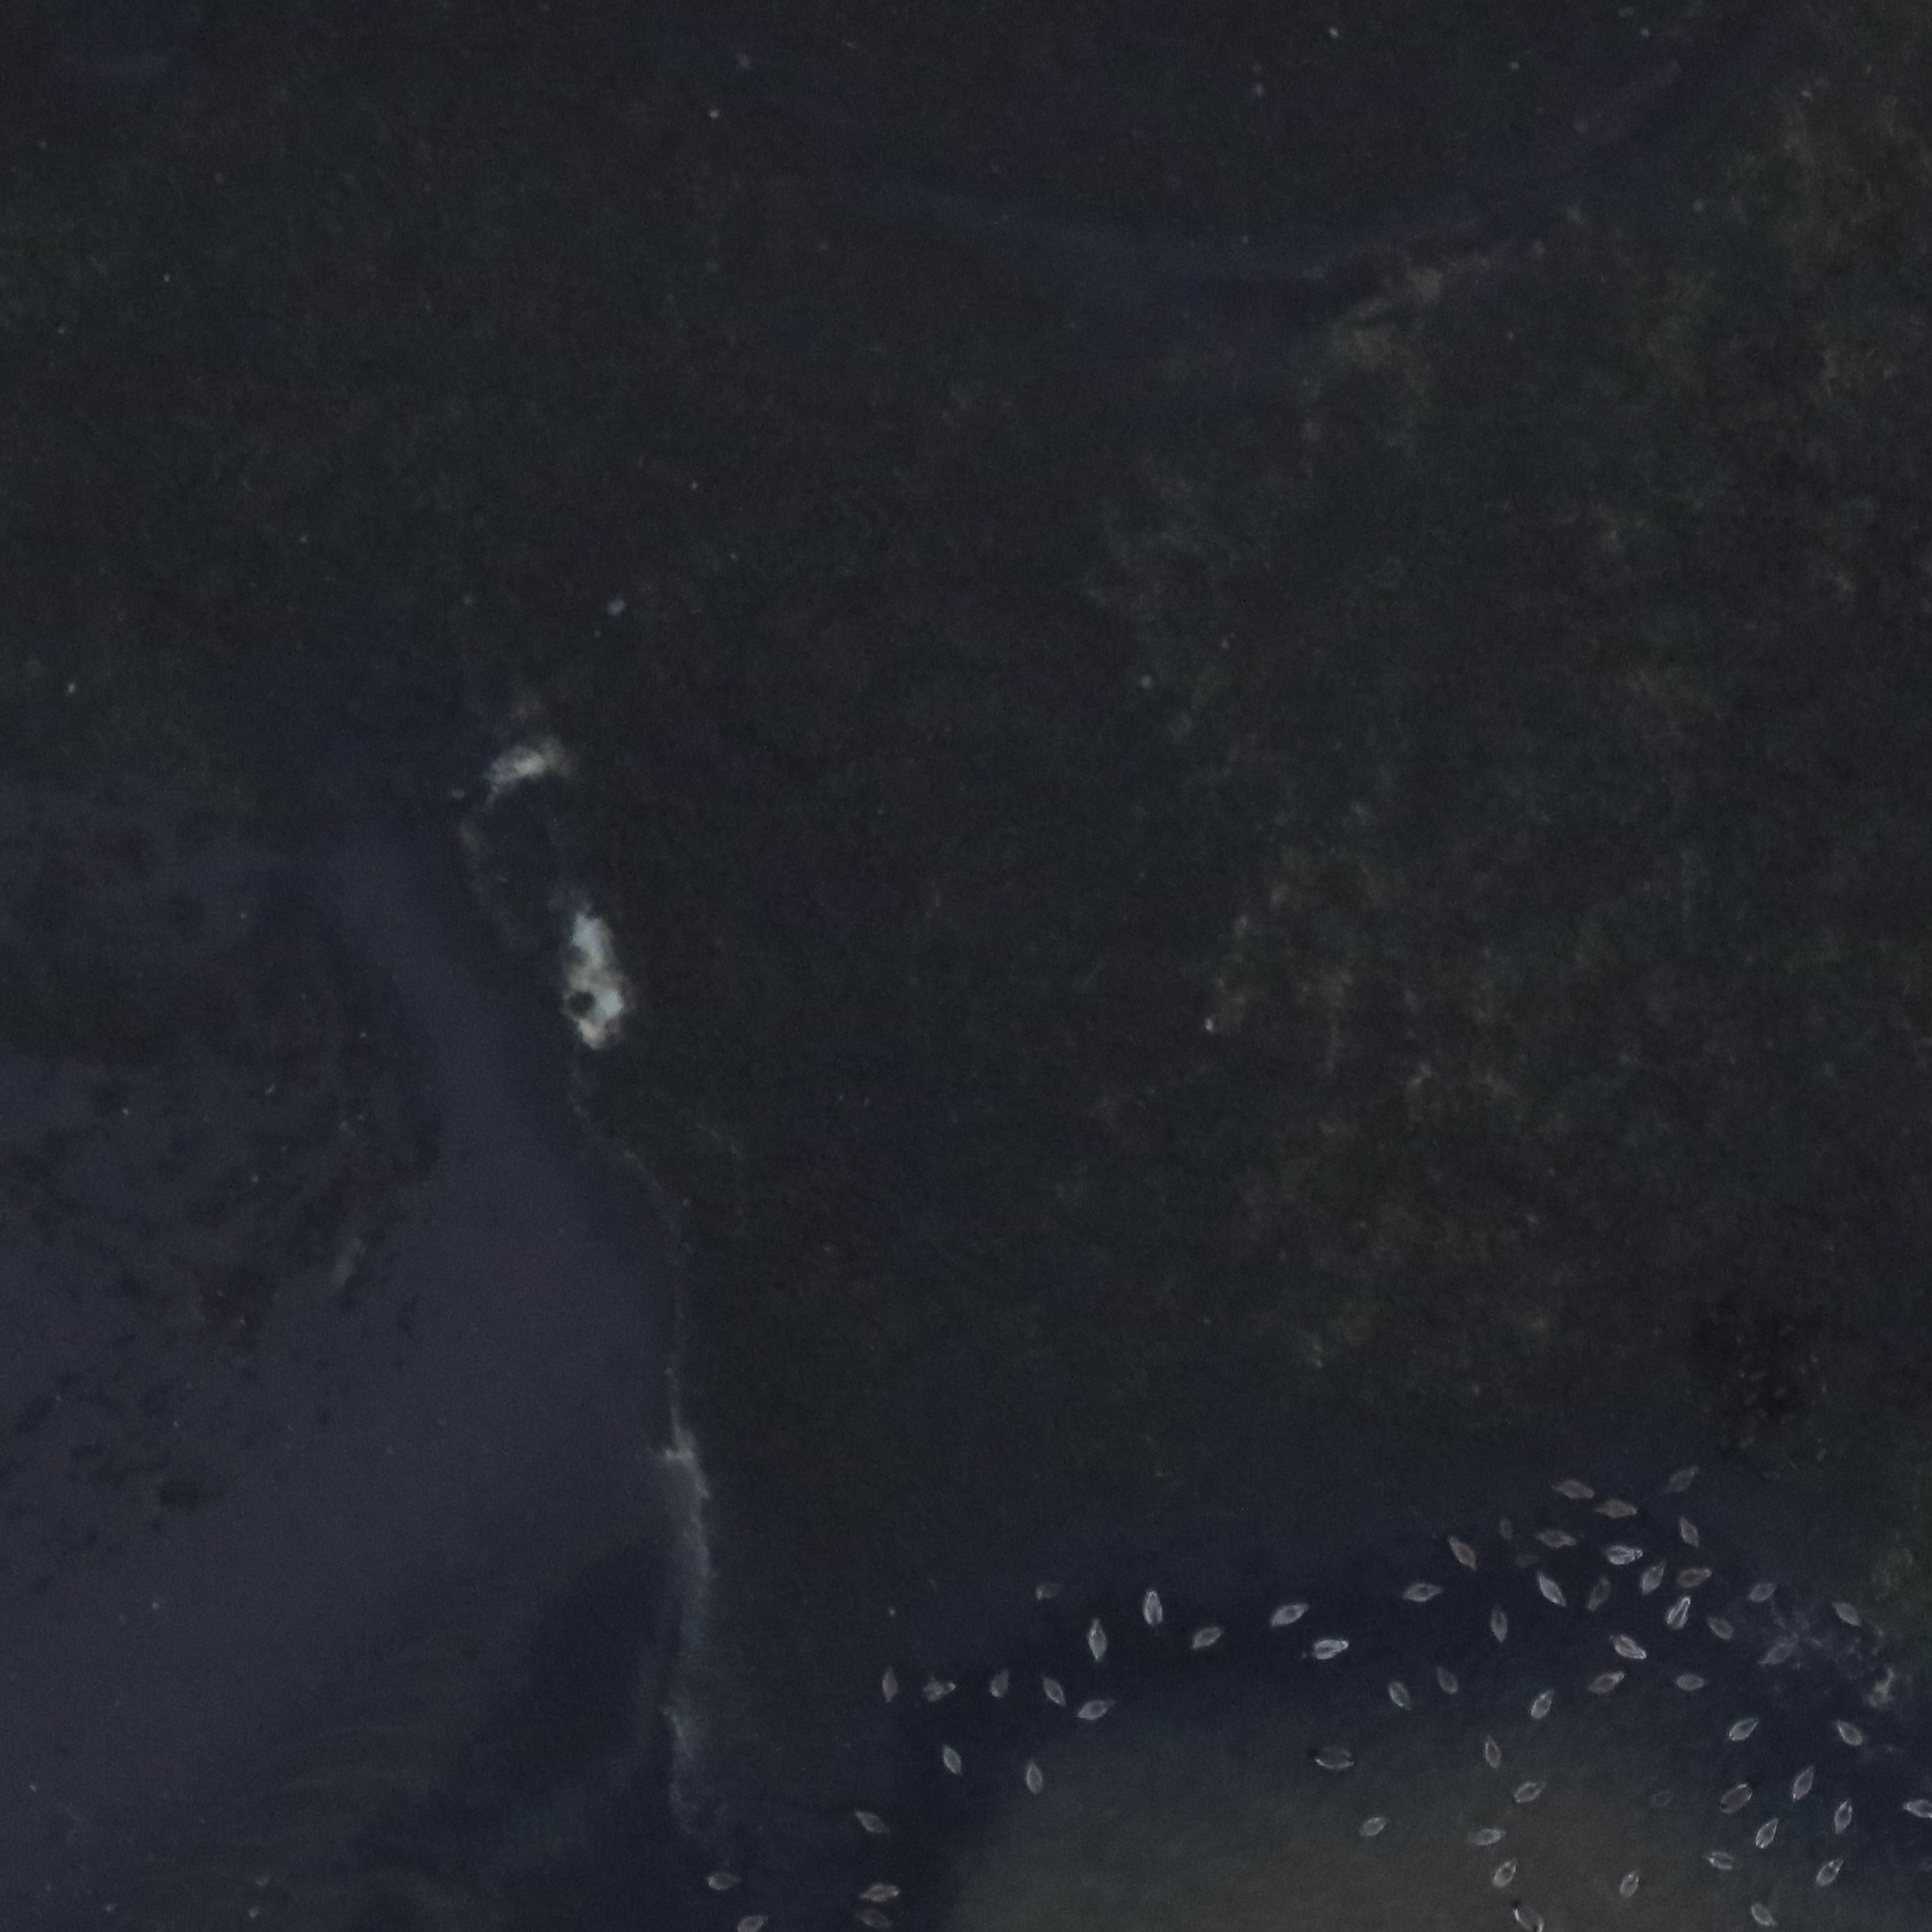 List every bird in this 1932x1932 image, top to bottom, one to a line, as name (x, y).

other bird (1681, 1482)
other bird (1574, 1493)
other bird (1612, 1508)
other bird (1508, 1531)
other bird (1689, 1535)
other bird (1550, 1539)
other bird (1468, 1553)
other bird (1523, 1555)
other bird (1624, 1560)
other bird (1690, 1580)
other bird (1652, 1581)
other bird (1050, 1586)
other bird (1555, 1592)
other bird (1761, 1593)
other bird (1420, 1595)
other bird (1600, 1599)
other bird (1153, 1610)
other bird (1290, 1614)
other bird (1848, 1614)
other bird (1678, 1615)
other bird (1498, 1623)
other bird (1717, 1626)
other bird (1207, 1637)
other bird (1100, 1645)
other bird (1321, 1645)
other bird (1634, 1646)
other bird (1774, 1656)
other bird (1691, 1678)
other bird (997, 1684)
other bird (887, 1685)
other bird (1451, 1685)
other bird (1604, 1685)
other bird (941, 1687)
other bird (1055, 1697)
other bird (1405, 1699)
other bird (1541, 1702)
other bird (1090, 1709)
other bird (1743, 1731)
other bird (1843, 1733)
other bird (1496, 1753)
Canada goose (1329, 1755)
other bird (950, 1756)
other bird (1032, 1778)
other bird (1810, 1788)
other bird (1536, 1793)
other bird (1659, 1796)
Canada goose (1739, 1797)
other bird (1920, 1810)
other bird (1836, 1812)
other bird (873, 1826)
other bird (1368, 1828)
other bird (1764, 1834)
other bird (1485, 1836)
other bird (1730, 1858)
other bird (1504, 1875)
other bird (1825, 1877)
other bird (1633, 1883)
other bird (726, 1885)
other bird (877, 1892)
Canada goose (1525, 1915)
other bird (874, 1918)
other bird (1768, 1920)
other bird (745, 1929)